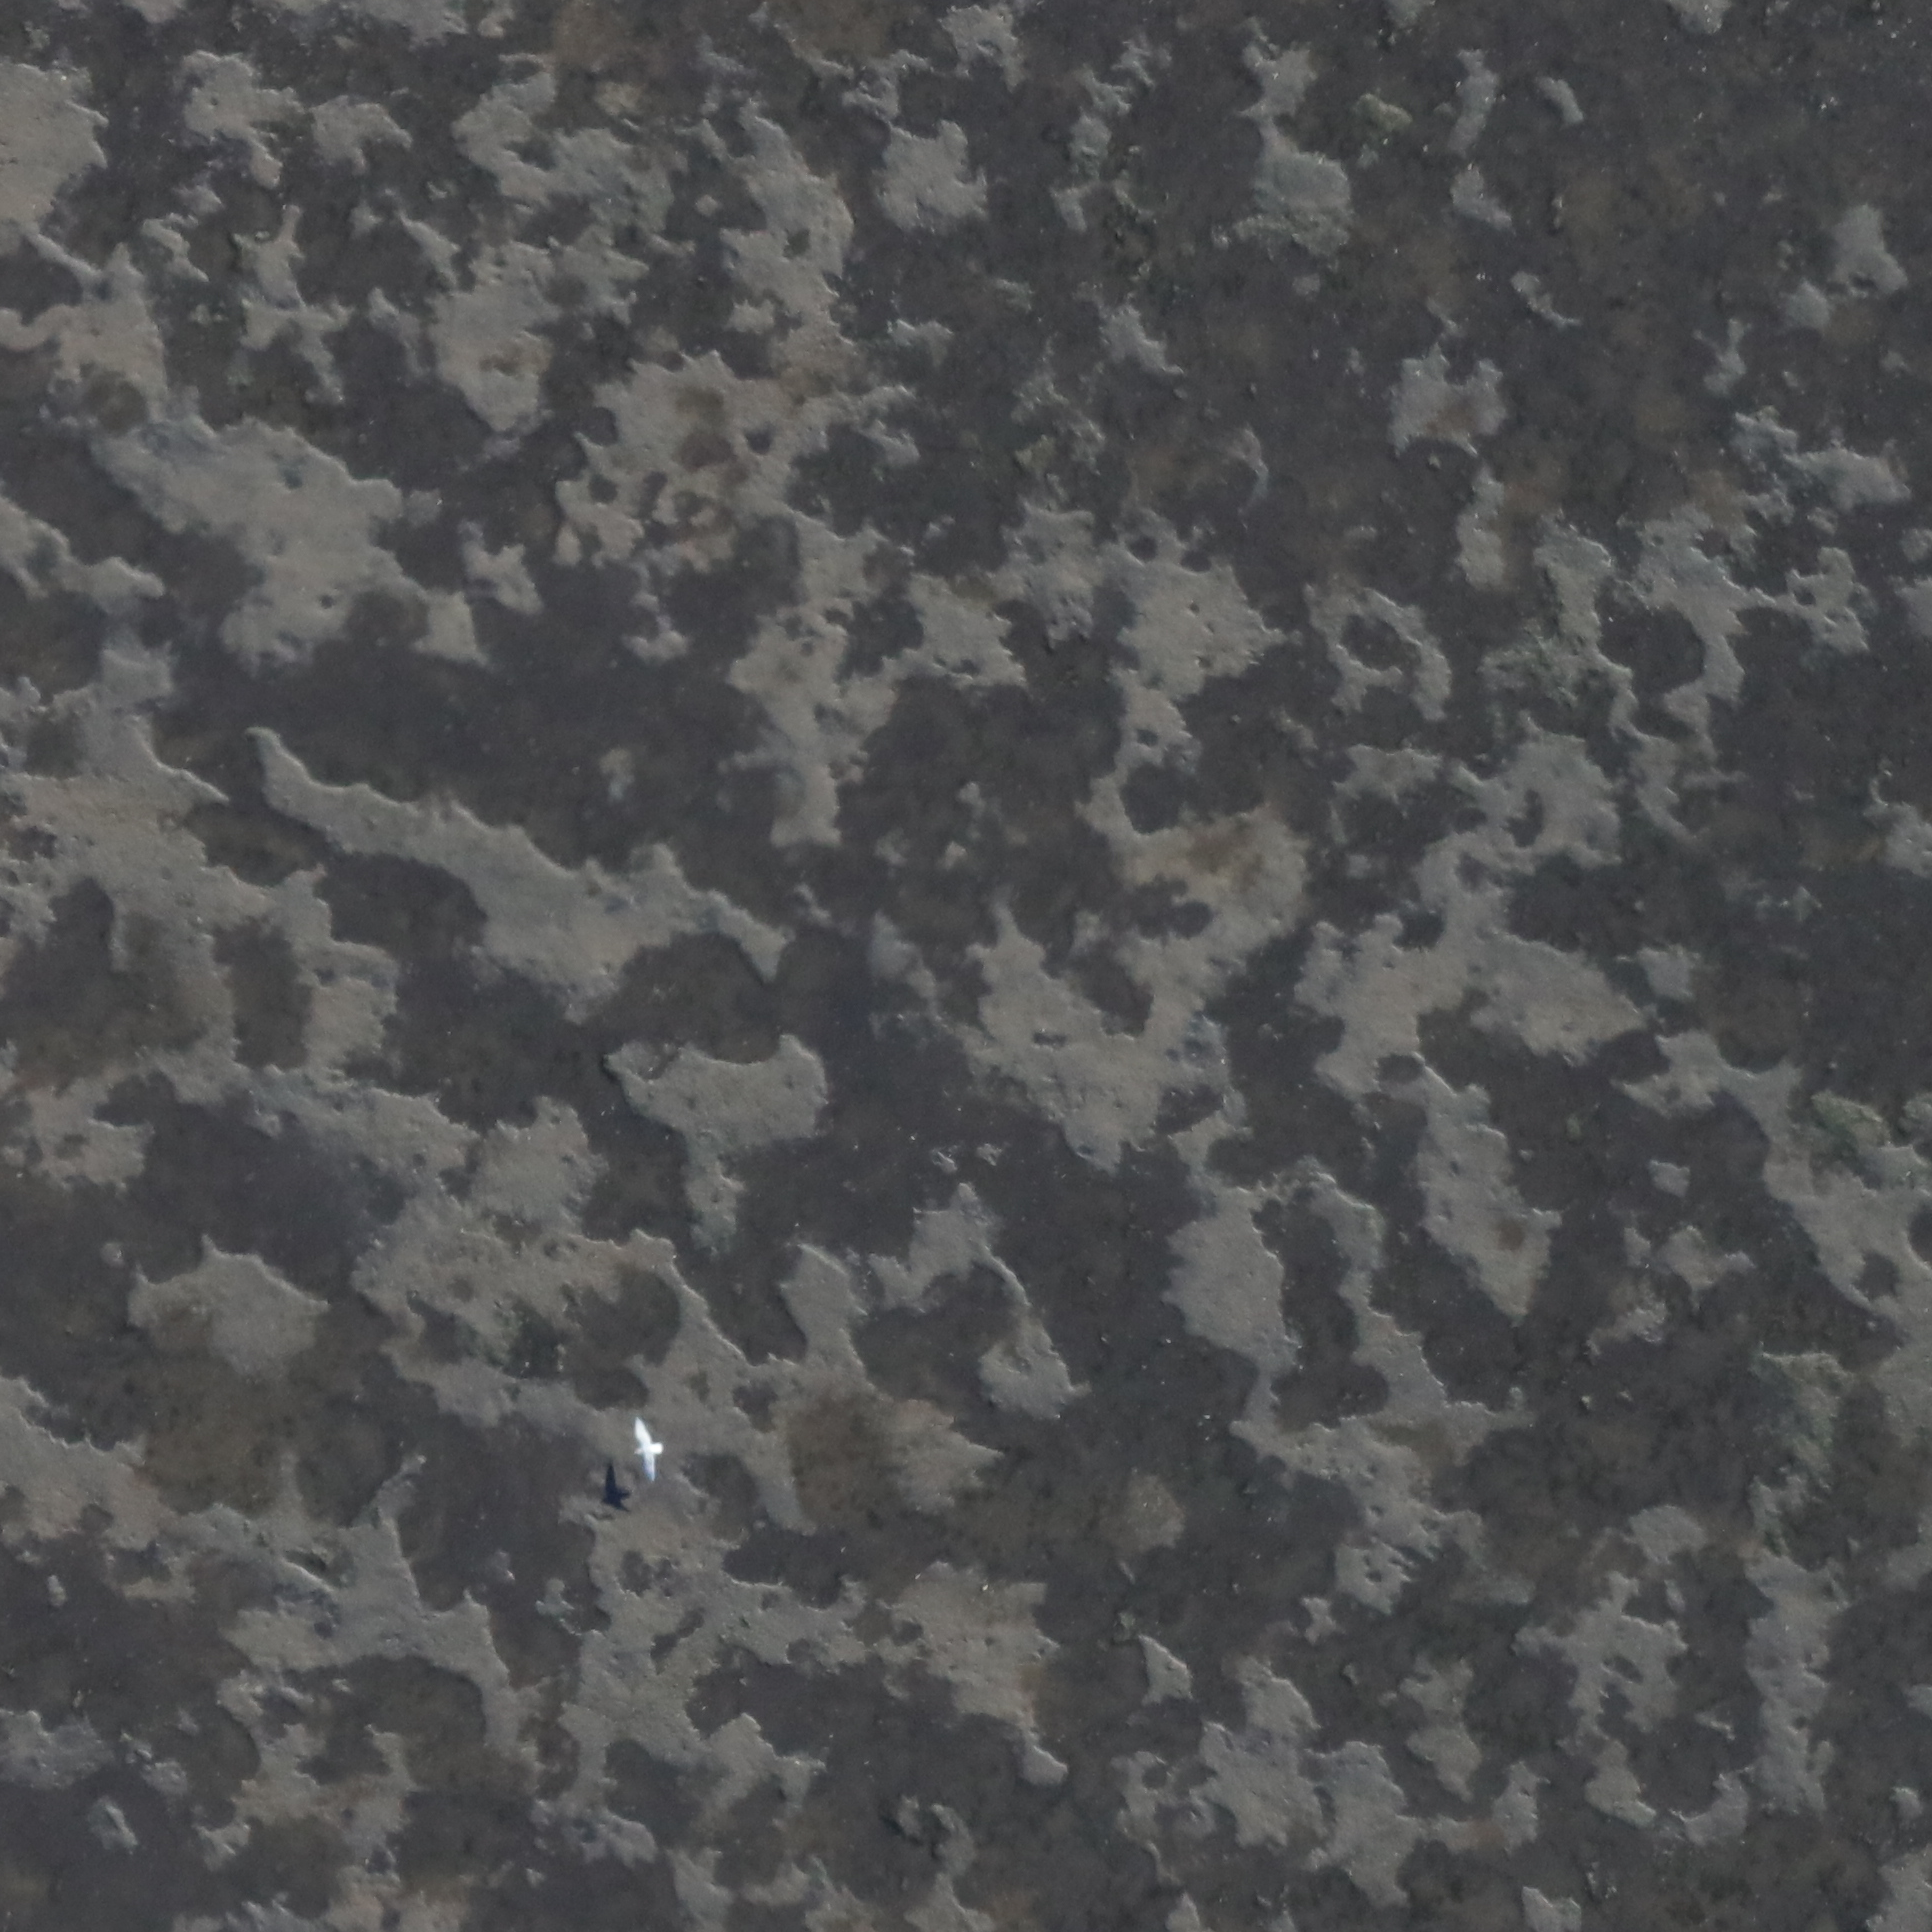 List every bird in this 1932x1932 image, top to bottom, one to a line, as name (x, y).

gull (649, 1449)